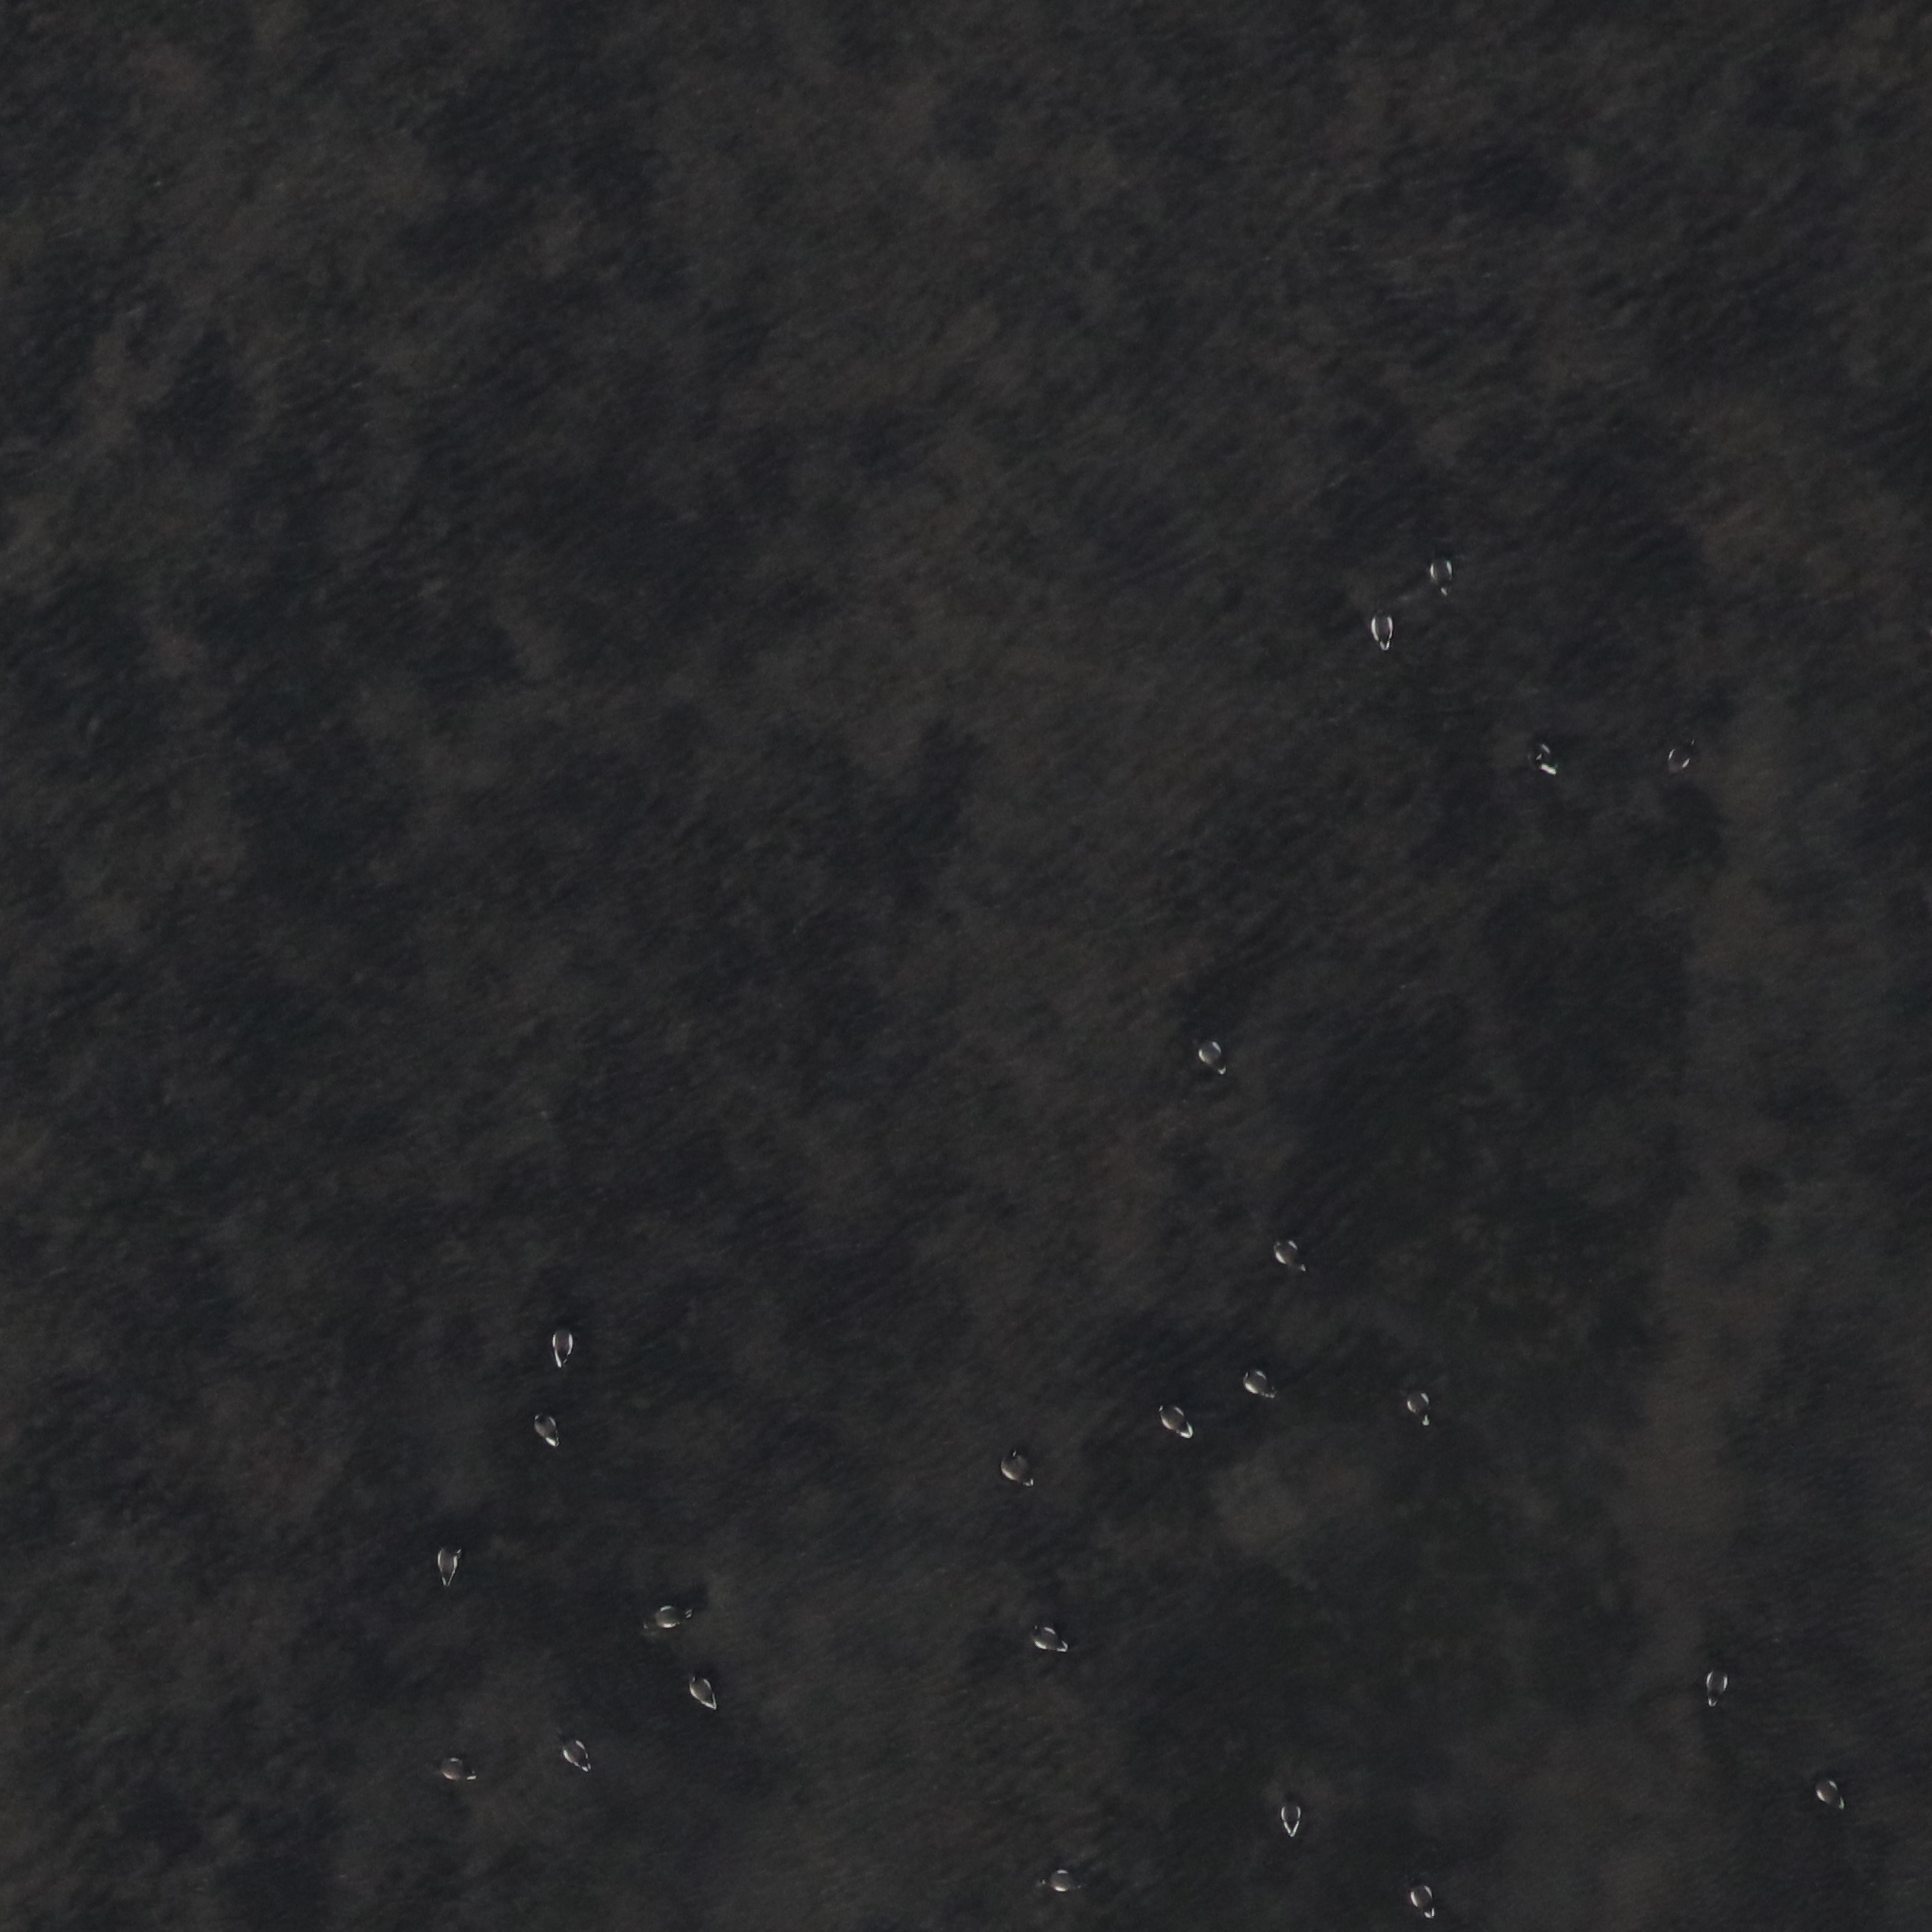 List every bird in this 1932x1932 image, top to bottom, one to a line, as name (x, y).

brant (1442, 572)
brant (1381, 628)
brant (1542, 757)
brant (1679, 761)
brant (1213, 1055)
brant (1289, 1255)
brant (562, 1345)
brant (1258, 1384)
brant (1420, 1406)
brant (1176, 1420)
brant (545, 1427)
brant (1018, 1468)
brant (447, 1565)
brant (667, 1618)
brant (1048, 1639)
brant (1717, 1685)
brant (702, 1691)
brant (576, 1754)
brant (453, 1769)
brant (1829, 1793)
brant (1291, 1815)
brant (1062, 1879)
brant (1423, 1897)